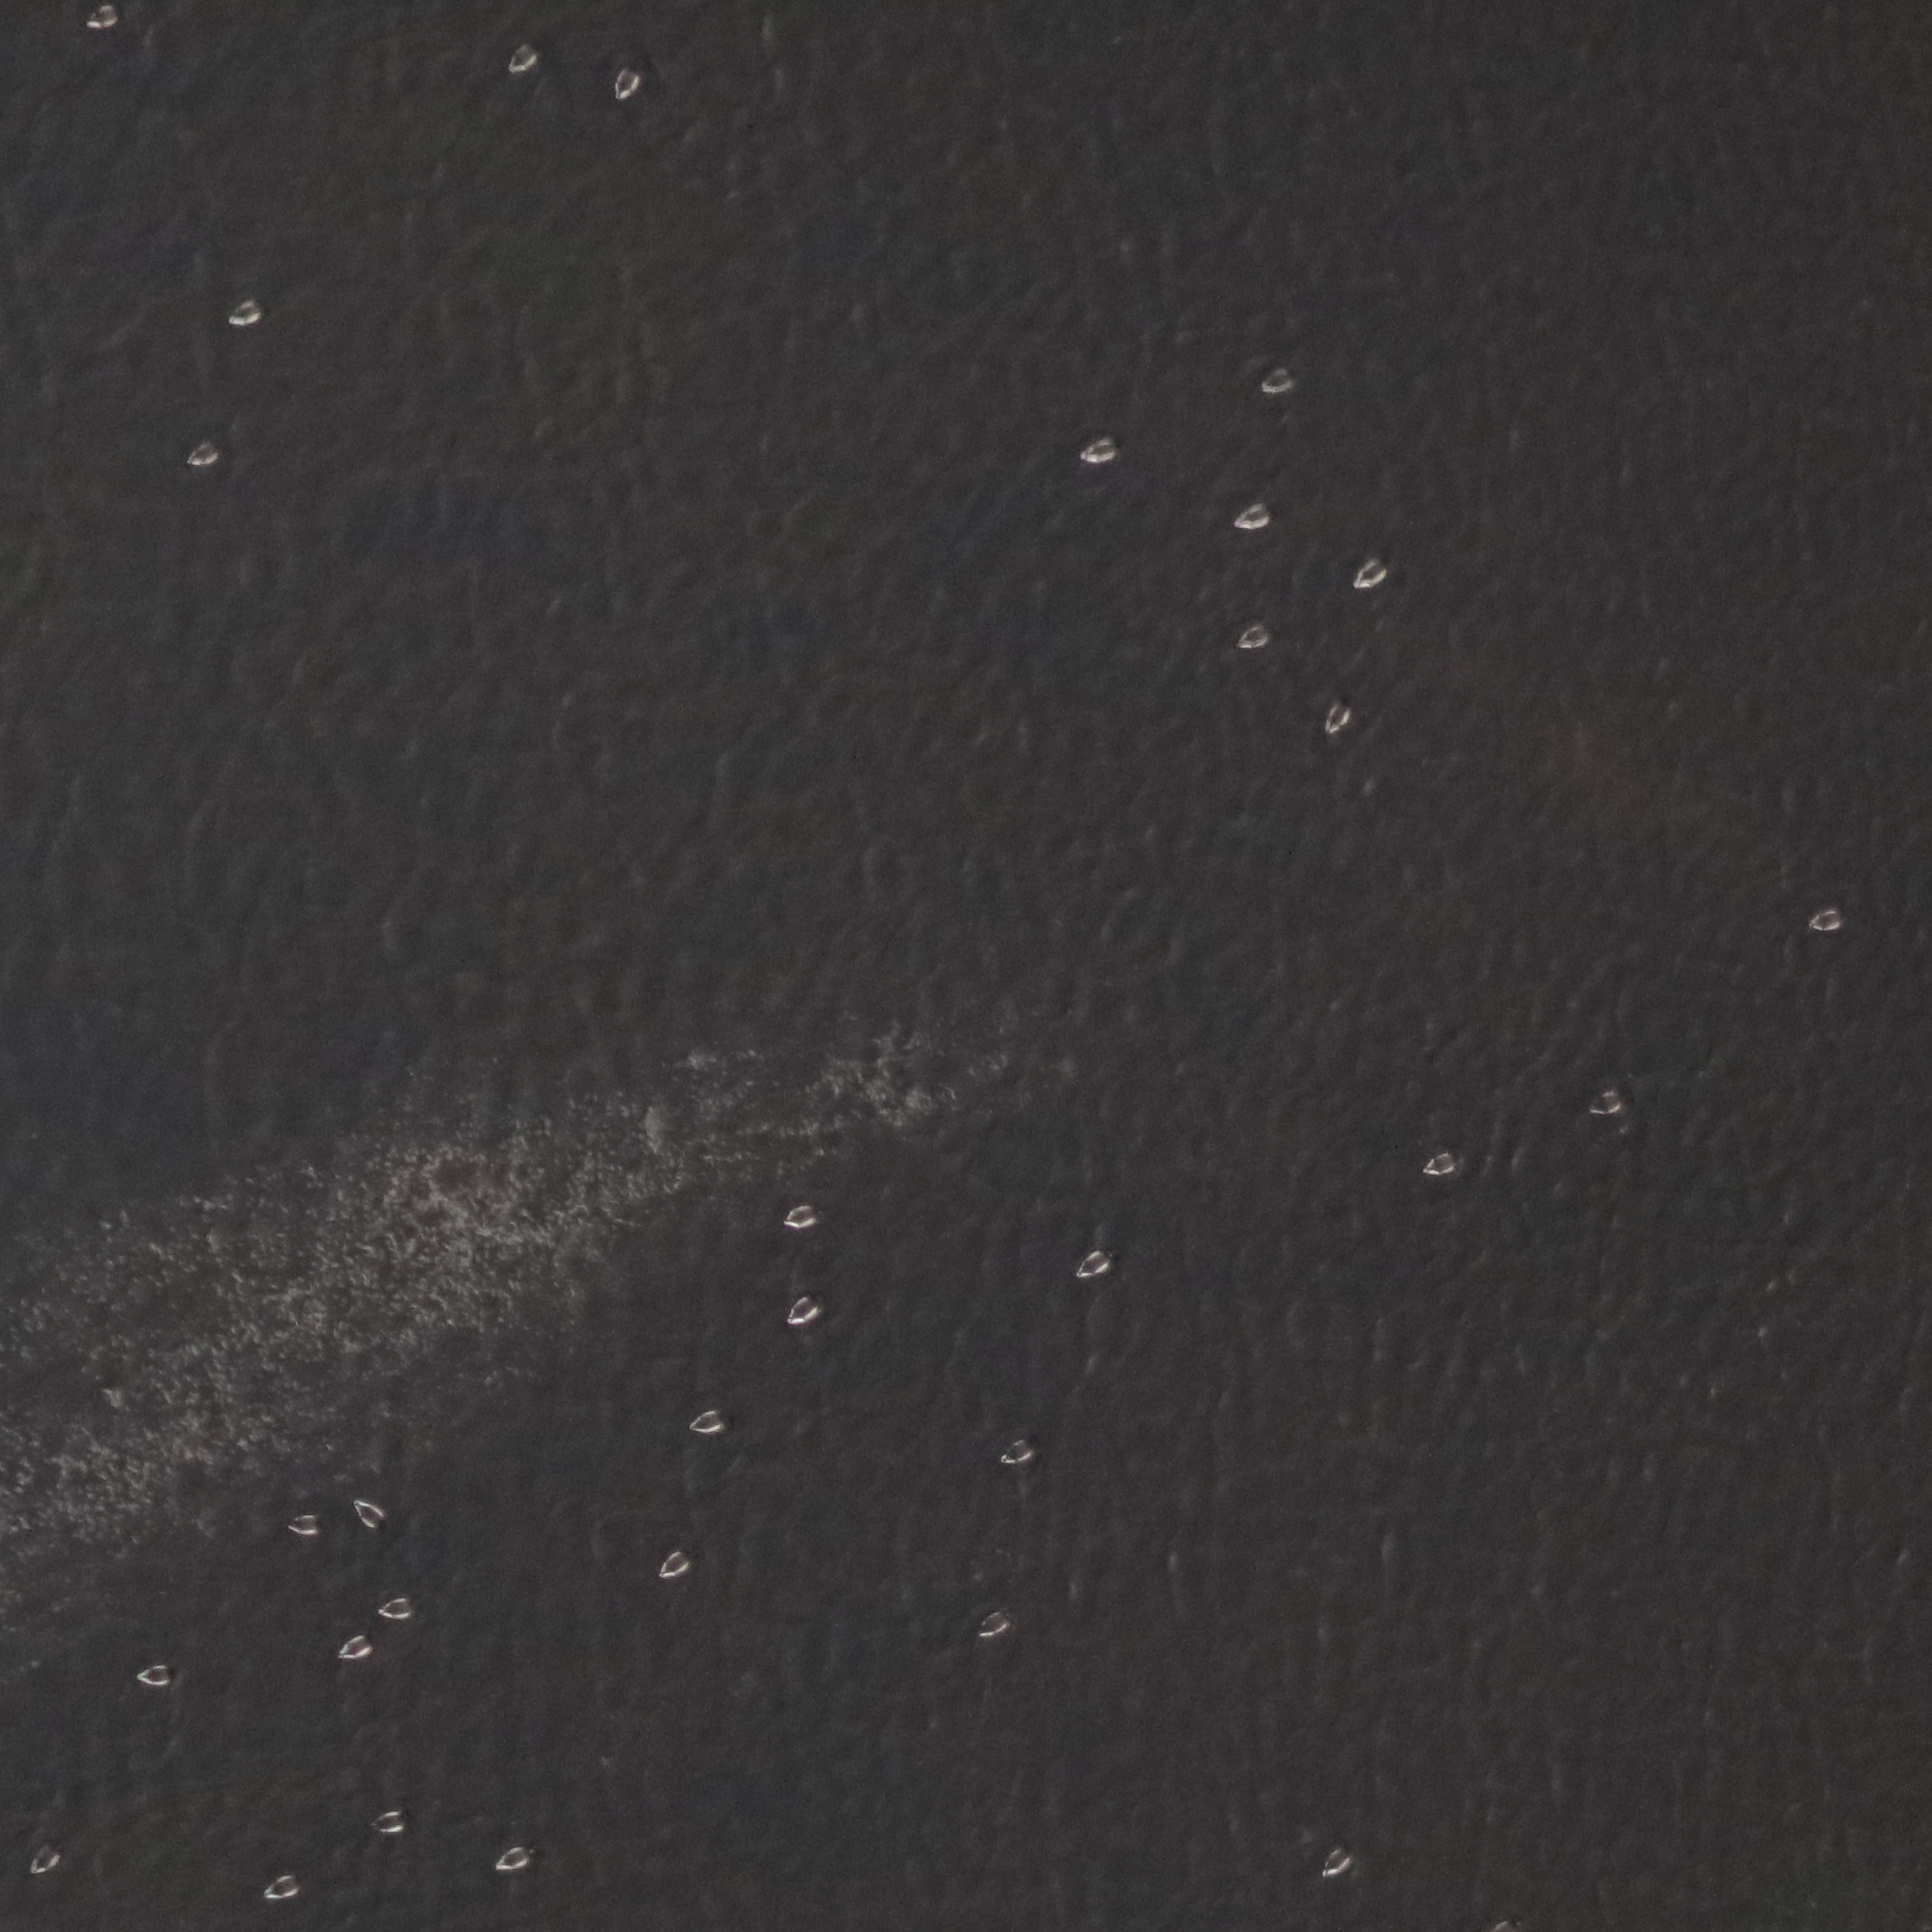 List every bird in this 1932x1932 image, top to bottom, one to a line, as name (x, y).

brant (102, 17)
brant (523, 56)
brant (626, 81)
brant (246, 312)
brant (1278, 380)
brant (1102, 449)
brant (205, 454)
brant (1254, 514)
brant (1371, 573)
brant (1254, 637)
brant (1337, 716)
brant (1826, 919)
brant (1608, 1102)
brant (1444, 1163)
brant (801, 1216)
brant (1096, 1262)
brant (802, 1310)
brant (709, 1422)
brant (1019, 1452)
brant (370, 1516)
brant (305, 1524)
brant (677, 1564)
brant (397, 1608)
brant (995, 1623)
brant (357, 1648)
brant (159, 1675)
brant (391, 1822)
brant (46, 1857)
brant (514, 1859)
brant (1337, 1861)
brant (283, 1888)